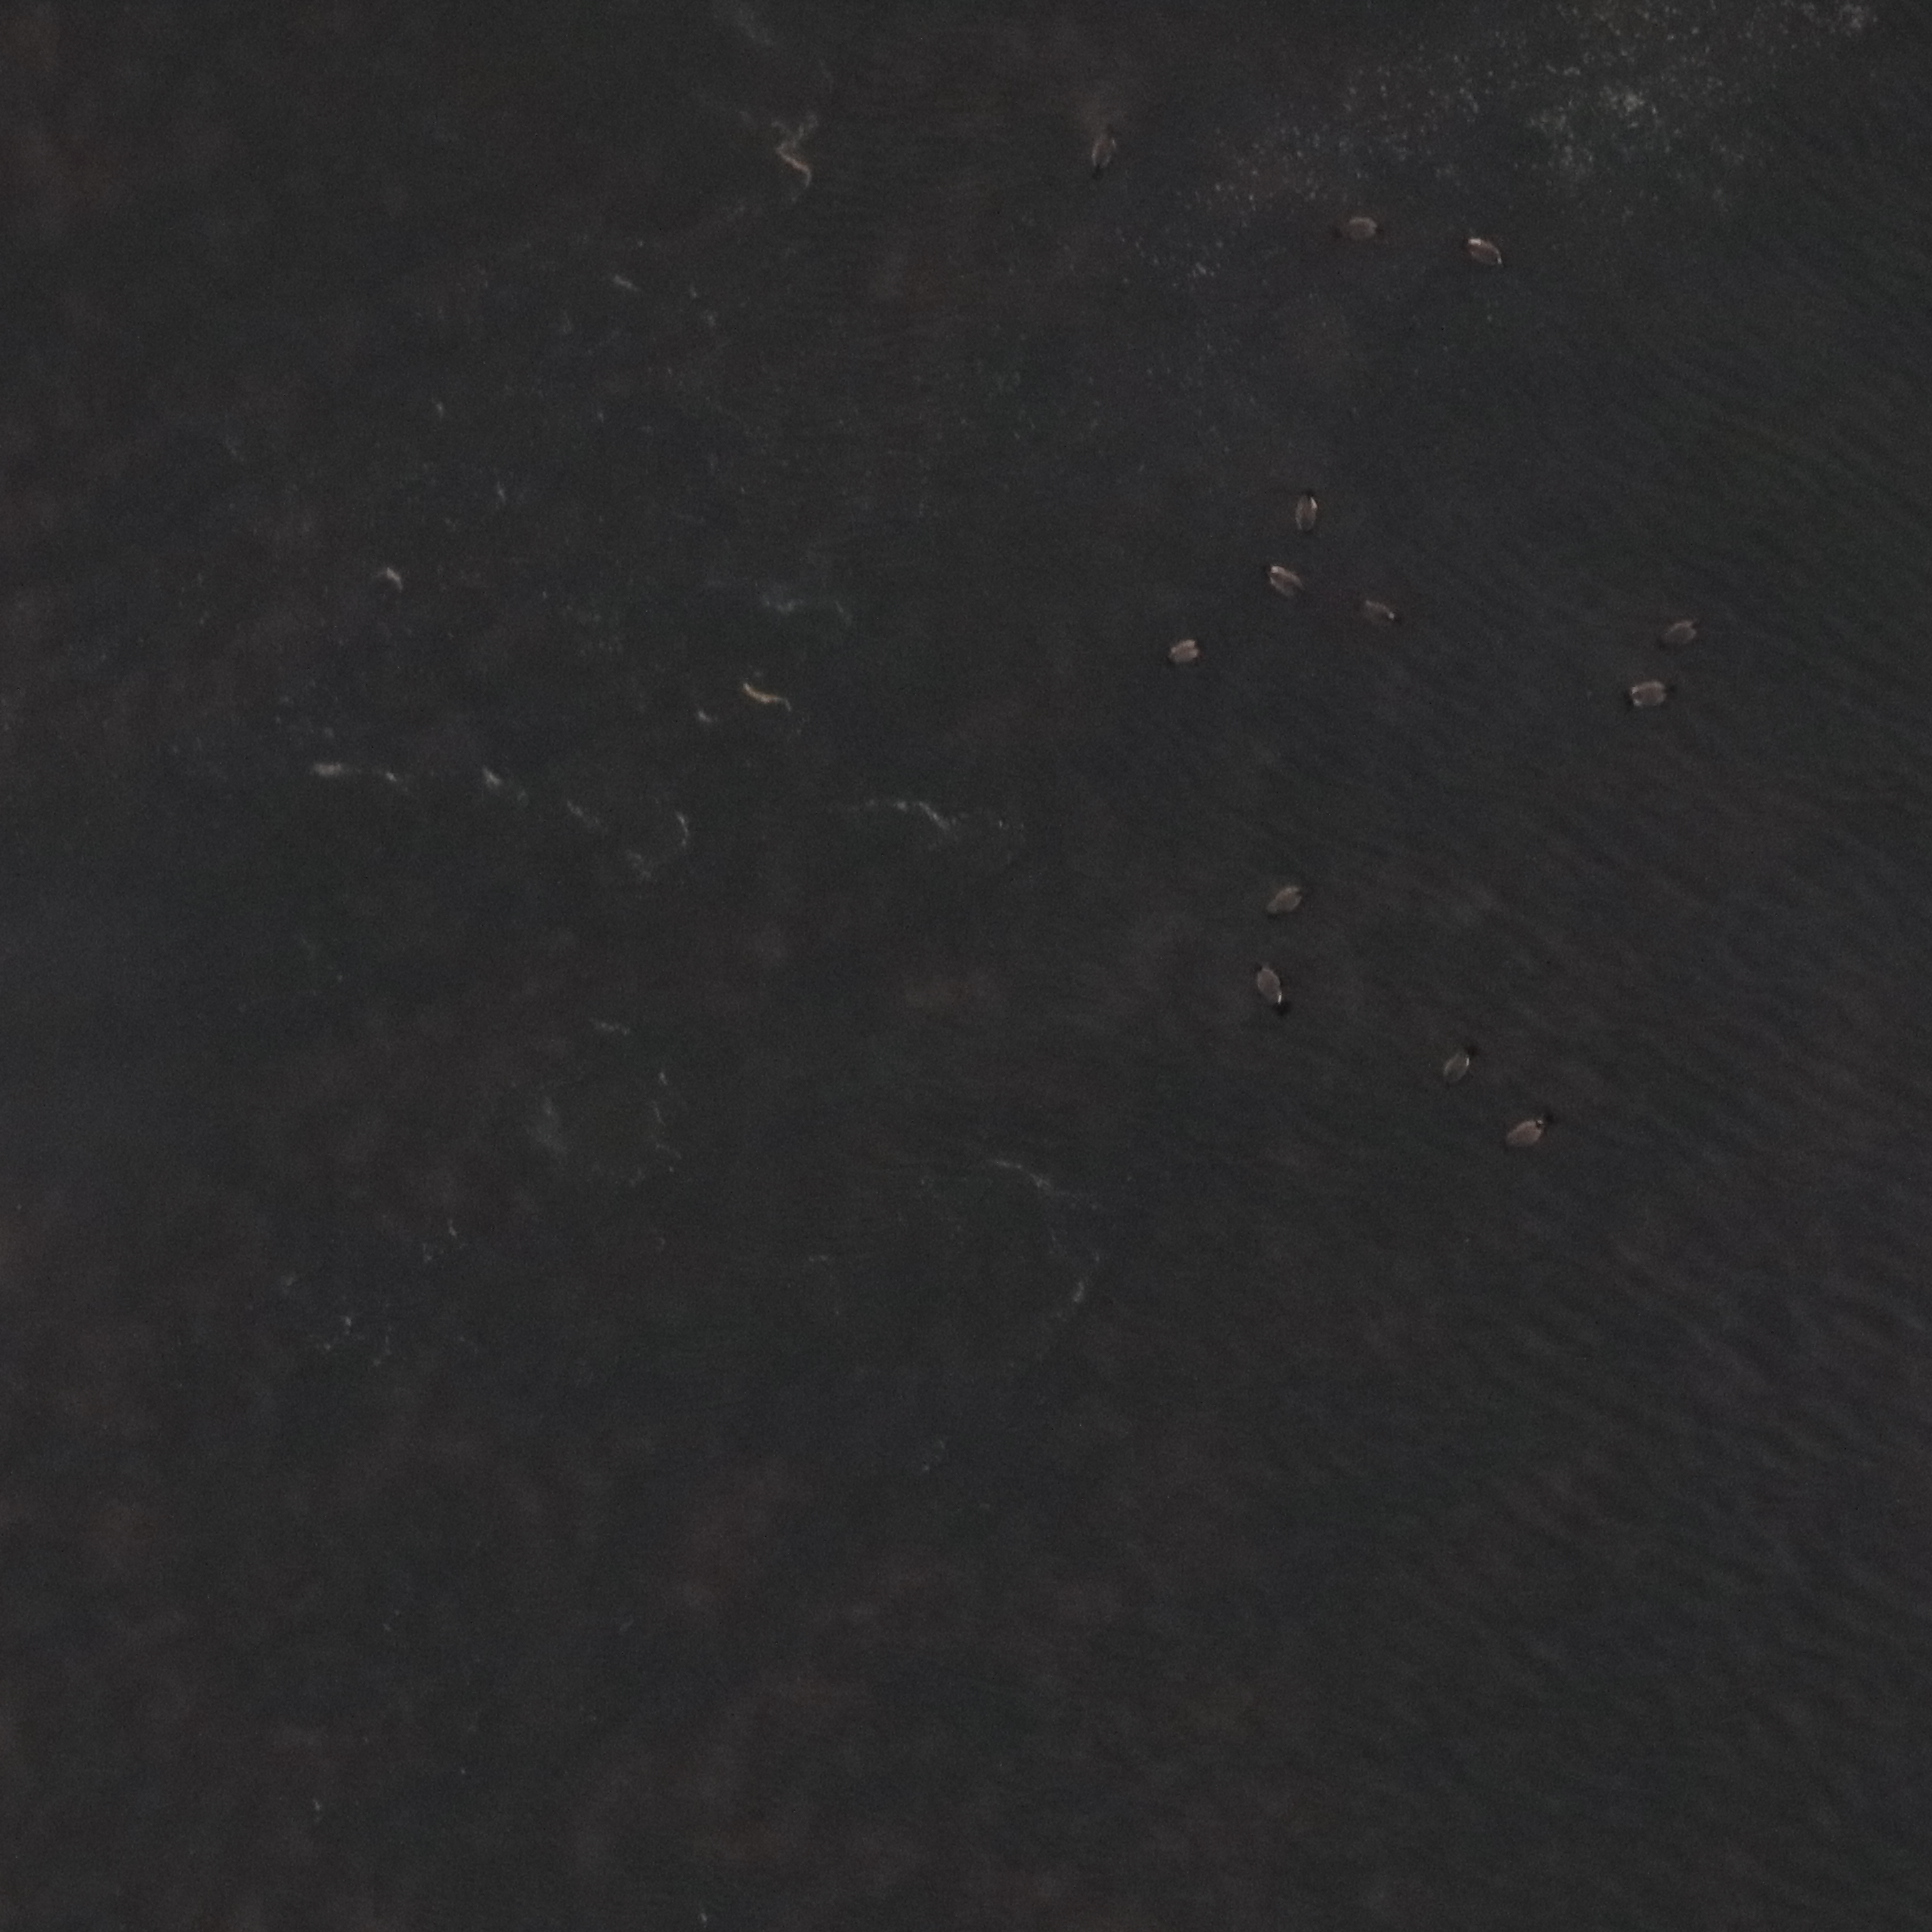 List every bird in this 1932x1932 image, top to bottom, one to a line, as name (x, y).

Canada goose (1102, 152)
Canada goose (1360, 228)
Canada goose (1484, 253)
Canada goose (1307, 512)
Canada goose (1286, 582)
Canada goose (1378, 611)
Canada goose (1680, 634)
Canada goose (1184, 653)
Canada goose (1650, 695)
Canada goose (1286, 899)
Canada goose (1269, 986)
Canada goose (1457, 1066)
Canada goose (1526, 1133)